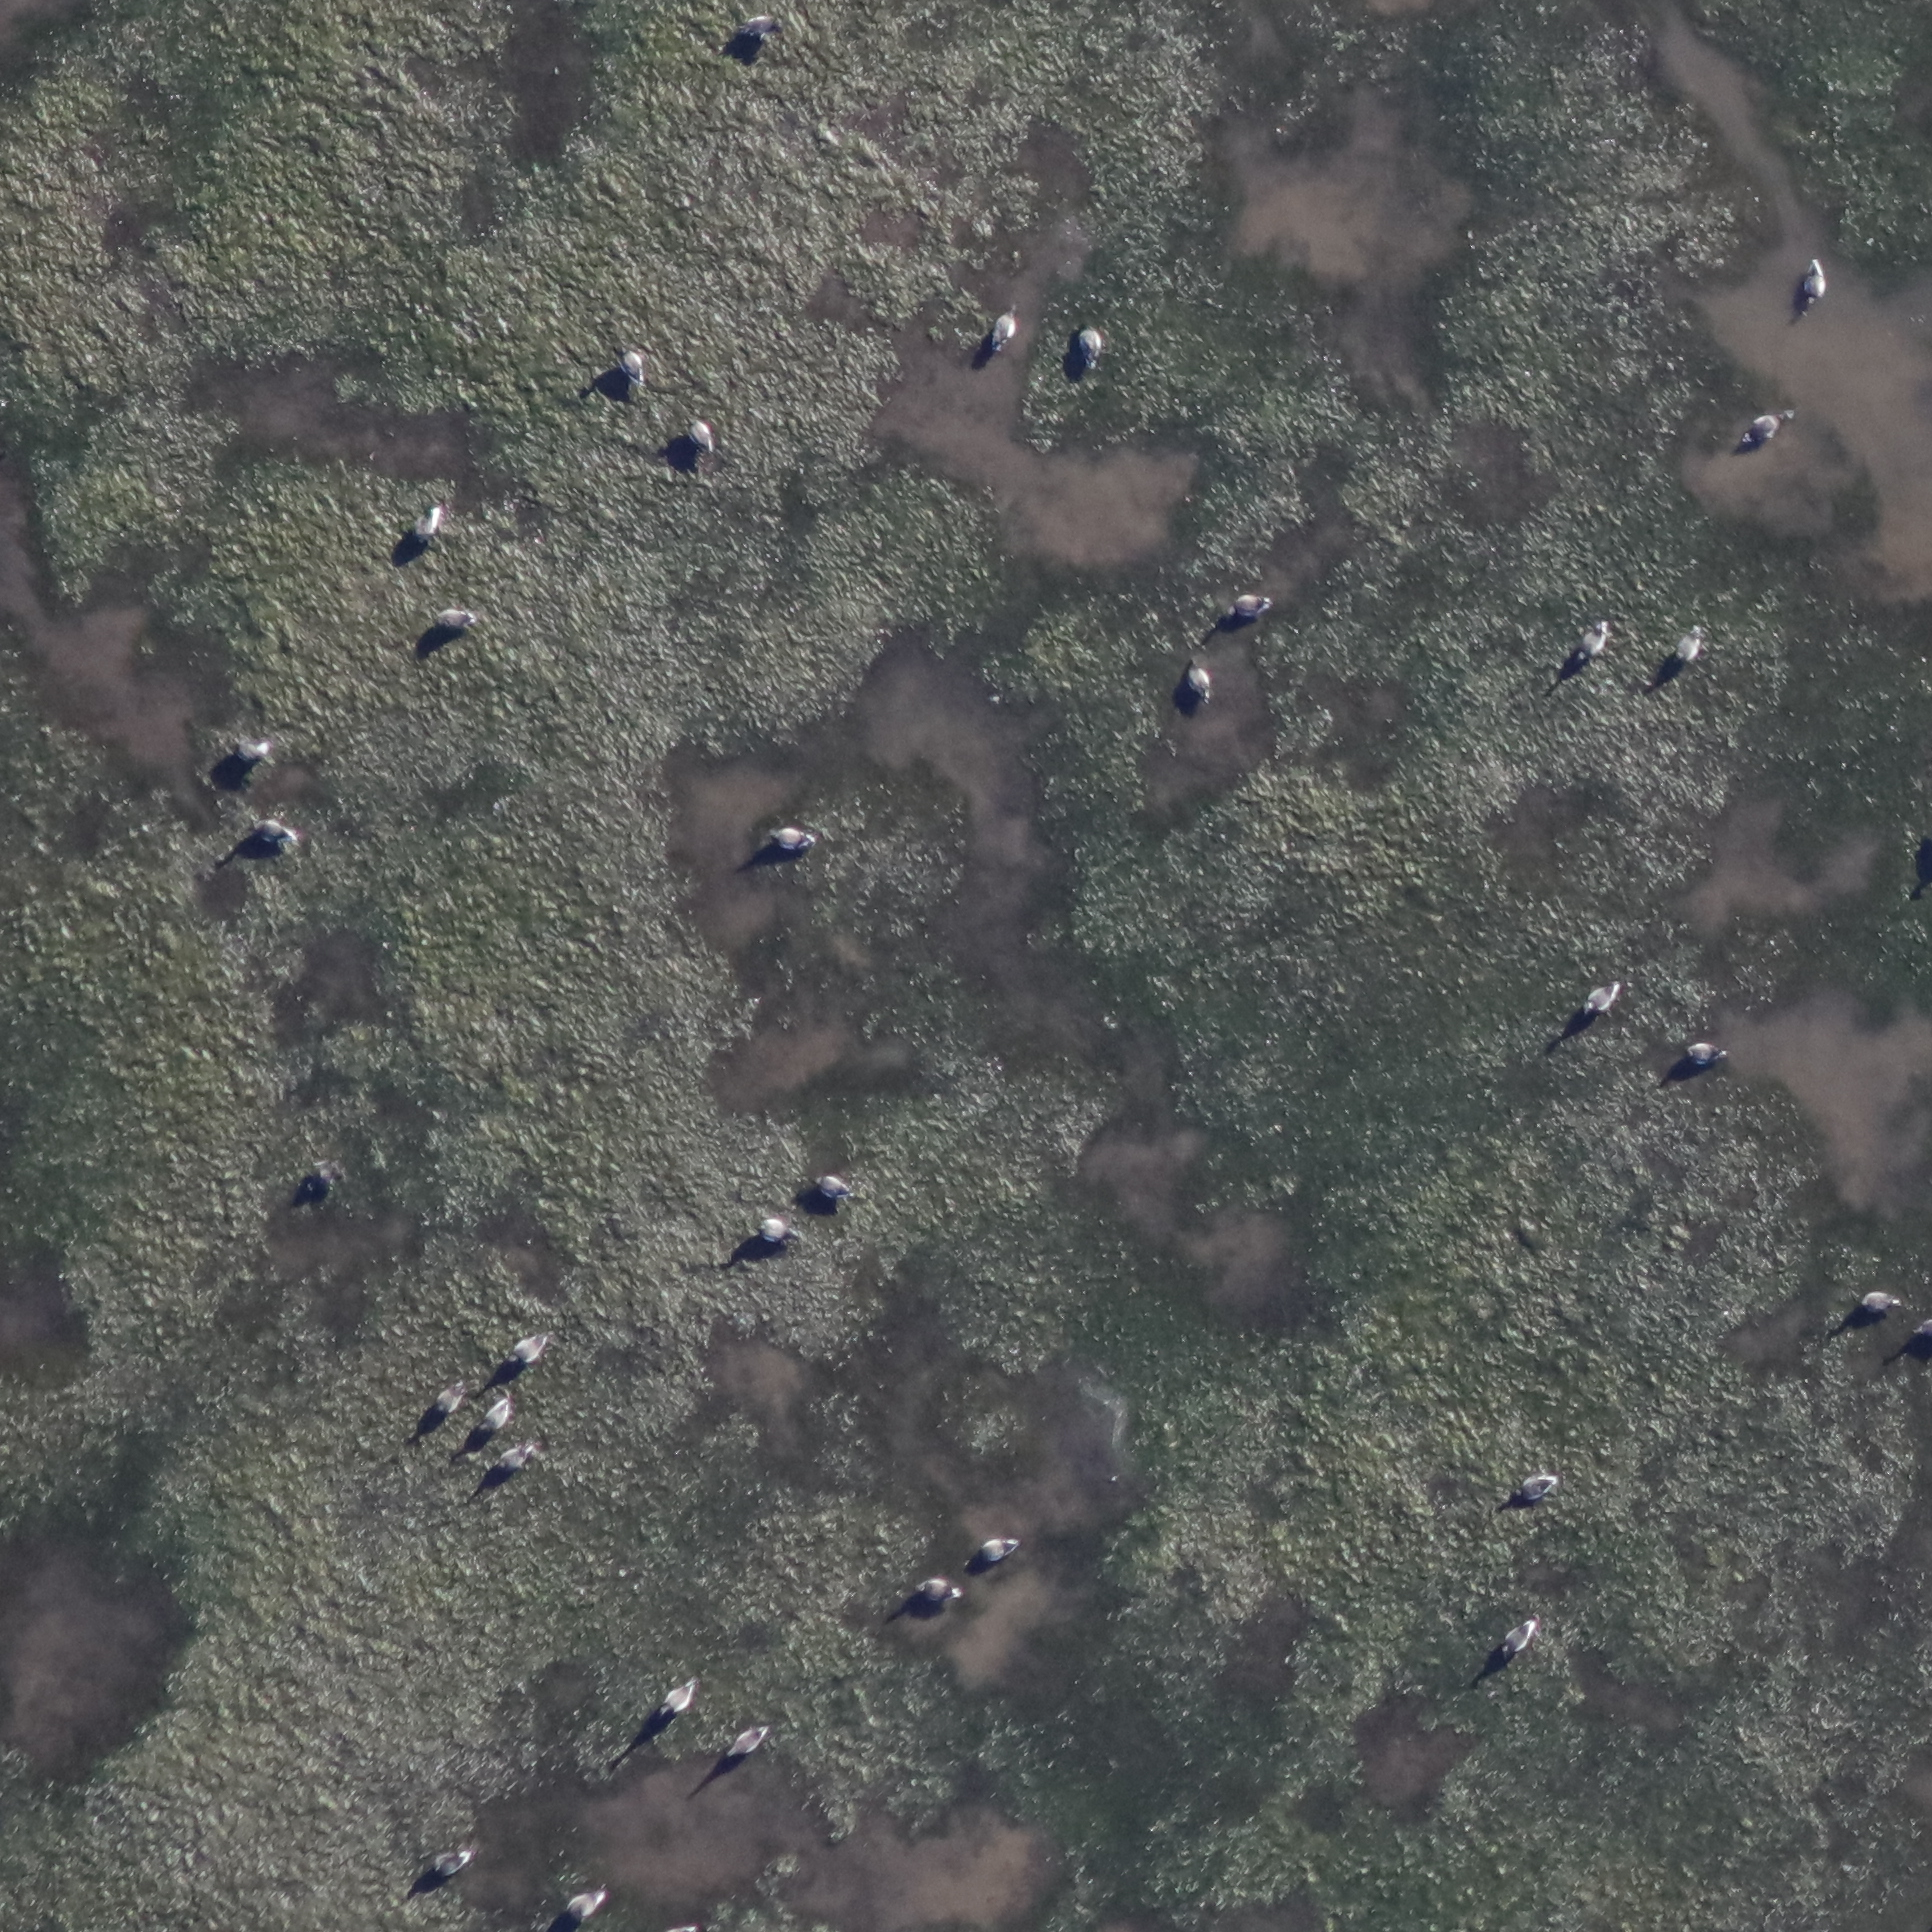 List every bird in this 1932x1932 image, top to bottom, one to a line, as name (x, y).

brant (759, 29)
brant (1813, 286)
brant (1003, 327)
brant (1092, 346)
brant (629, 366)
brant (1765, 427)
brant (702, 432)
brant (425, 525)
brant (1250, 604)
brant (451, 622)
brant (1592, 646)
brant (1690, 648)
brant (1196, 682)
brant (251, 753)
brant (271, 836)
brant (791, 839)
brant (1602, 998)
brant (1703, 1054)
brant (320, 1179)
brant (833, 1186)
brant (776, 1234)
brant (1878, 1302)
brant (530, 1352)
brant (446, 1400)
brant (499, 1418)
brant (514, 1459)
brant (1535, 1488)
brant (995, 1549)
brant (938, 1592)
brant (1515, 1637)
brant (679, 1696)
brant (750, 1745)
brant (453, 1862)
brant (585, 1900)